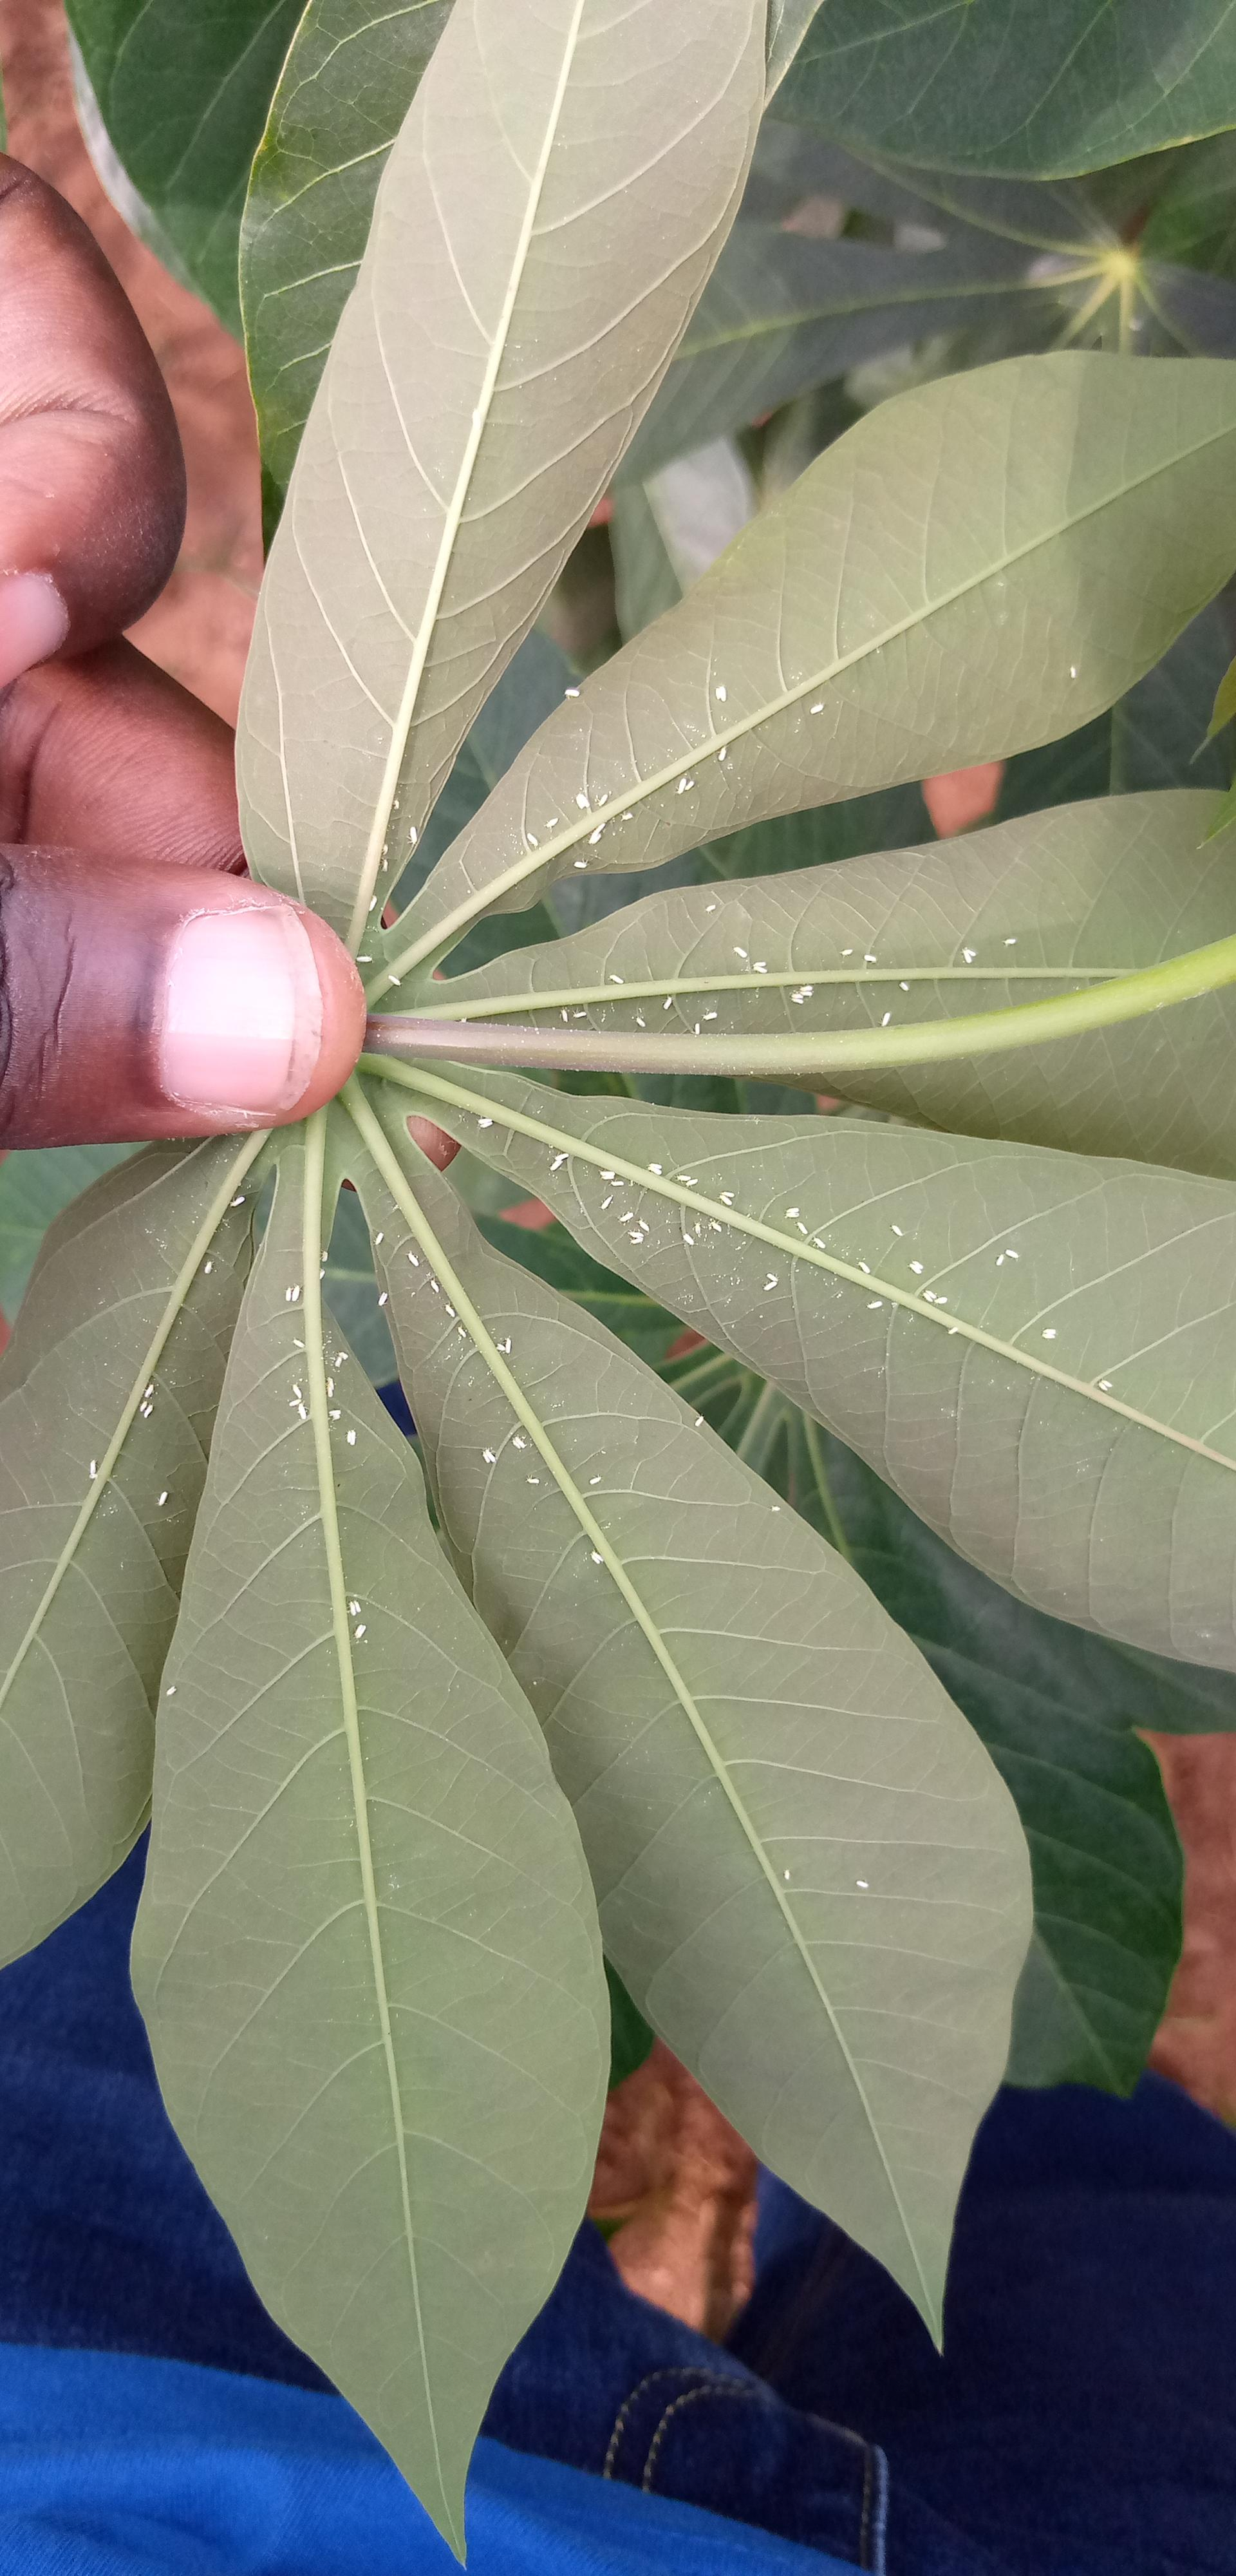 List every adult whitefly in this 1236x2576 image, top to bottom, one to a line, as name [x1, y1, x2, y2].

whitefly [1068, 652, 1087, 683]
whitefly [709, 675, 746, 714]
whitefly [555, 676, 586, 706]
whitefly [798, 696, 834, 722]
whitefly [706, 743, 738, 772]
whitefly [659, 770, 695, 806]
whitefly [677, 772, 700, 800]
whitefly [585, 786, 621, 808]
whitefly [566, 788, 601, 817]
whitefly [613, 798, 644, 828]
whitefly [538, 806, 568, 840]
whitefly [587, 813, 614, 849]
whitefly [400, 819, 424, 851]
whitefly [371, 828, 399, 881]
whitefly [518, 829, 538, 857]
whitefly [379, 830, 398, 875]
whitefly [566, 859, 594, 880]
whitefly [366, 882, 385, 920]
whitefly [999, 931, 1021, 957]
whitefly [727, 935, 749, 963]
whitefly [953, 941, 980, 974]
whitefly [838, 943, 860, 965]
whitefly [856, 944, 874, 969]
whitefly [353, 945, 384, 975]
whitefly [749, 947, 770, 983]
whitefly [609, 961, 629, 989]
whitefly [783, 966, 815, 1007]
whitefly [383, 969, 414, 1001]
whitefly [888, 969, 912, 998]
whitefly [783, 971, 810, 1011]
whitefly [659, 985, 673, 1009]
whitefly [552, 996, 579, 1029]
whitefly [700, 998, 718, 1030]
whitefly [569, 1001, 592, 1019]
whitefly [631, 1003, 650, 1034]
whitefly [872, 1003, 891, 1036]
whitefly [689, 1014, 705, 1044]
whitefly [470, 1106, 520, 1140]
whitefly [543, 1146, 572, 1181]
whitefly [543, 1148, 582, 1183]
whitefly [639, 1160, 668, 1184]
whitefly [671, 1162, 705, 1191]
whitefly [591, 1165, 625, 1197]
whitefly [591, 1171, 626, 1197]
whitefly [718, 1186, 751, 1211]
whitefly [225, 1187, 256, 1213]
whitefly [597, 1187, 625, 1212]
whitefly [784, 1197, 812, 1237]
whitefly [622, 1207, 647, 1242]
whitefly [619, 1209, 657, 1251]
whitefly [695, 1212, 739, 1244]
whitefly [778, 1212, 818, 1249]
whitefly [879, 1215, 907, 1244]
whitefly [679, 1215, 714, 1253]
whitefly [679, 1222, 722, 1253]
whitefly [368, 1224, 393, 1251]
whitefly [809, 1233, 838, 1258]
whitefly [997, 1234, 1025, 1264]
whitefly [986, 1240, 1027, 1279]
whitefly [400, 1247, 430, 1276]
whitefly [897, 1247, 936, 1282]
whitefly [850, 1255, 884, 1285]
whitefly [201, 1256, 222, 1281]
whitefly [756, 1263, 786, 1300]
whitefly [421, 1271, 447, 1294]
whitefly [758, 1274, 786, 1304]
whitefly [281, 1280, 303, 1304]
whitefly [286, 1280, 308, 1307]
whitefly [364, 1287, 393, 1318]
whitefly [917, 1287, 959, 1318]
whitefly [922, 1287, 957, 1311]
whitefly [865, 1293, 901, 1316]
whitefly [432, 1298, 464, 1323]
whitefly [928, 1313, 971, 1347]
whitefly [454, 1317, 474, 1342]
whitefly [1039, 1319, 1065, 1351]
whitefly [489, 1320, 518, 1358]
whitefly [288, 1333, 308, 1363]
whitefly [496, 1333, 518, 1364]
whitefly [328, 1343, 350, 1376]
whitefly [1098, 1368, 1122, 1404]
whitefly [127, 1371, 173, 1414]
whitefly [319, 1374, 335, 1402]
whitefly [136, 1376, 162, 1421]
whitefly [284, 1378, 313, 1427]
whitefly [288, 1385, 316, 1425]
whitefly [319, 1393, 347, 1430]
whitefly [689, 1409, 709, 1436]
whitefly [498, 1421, 532, 1462]
whitefly [346, 1425, 361, 1452]
whitefly [468, 1439, 496, 1473]
whitefly [474, 1439, 496, 1474]
whitefly [66, 1445, 104, 1490]
whitefly [522, 1468, 544, 1497]
whitefly [582, 1471, 607, 1496]
whitefly [142, 1482, 178, 1517]
whitefly [761, 1499, 782, 1520]
whitefly [569, 1539, 607, 1573]
whitefly [342, 1586, 363, 1616]
whitefly [341, 1611, 373, 1650]
whitefly [158, 1677, 180, 1708]